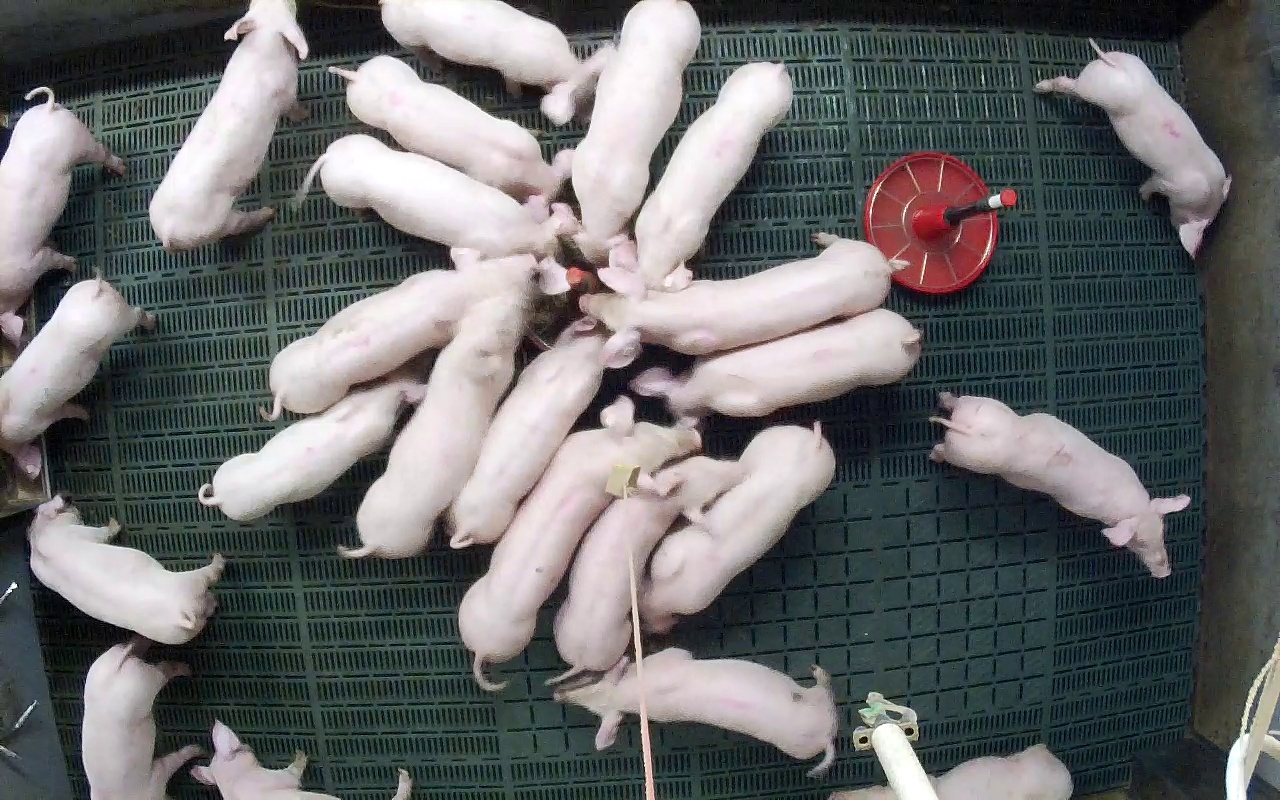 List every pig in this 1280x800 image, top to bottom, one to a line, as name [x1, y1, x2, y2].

pig [148, 0, 306, 252]
pig [378, 1, 617, 128]
pig [556, 1, 703, 266]
pig [1034, 36, 1234, 262]
pig [327, 58, 576, 224]
pig [606, 62, 795, 294]
pig [0, 84, 129, 350]
pig [292, 133, 577, 294]
pig [577, 231, 910, 371]
pig [259, 246, 540, 424]
pig [1, 265, 158, 479]
pig [335, 279, 533, 563]
pig [632, 308, 925, 421]
pig [447, 321, 610, 549]
pig [200, 351, 434, 521]
pig [927, 390, 1191, 582]
pig [459, 395, 703, 690]
pig [630, 421, 838, 636]
pig [548, 455, 747, 685]
pig [26, 494, 227, 646]
pig [83, 636, 207, 799]
pig [553, 649, 840, 779]
pig [190, 719, 414, 799]
pig [832, 744, 1076, 799]